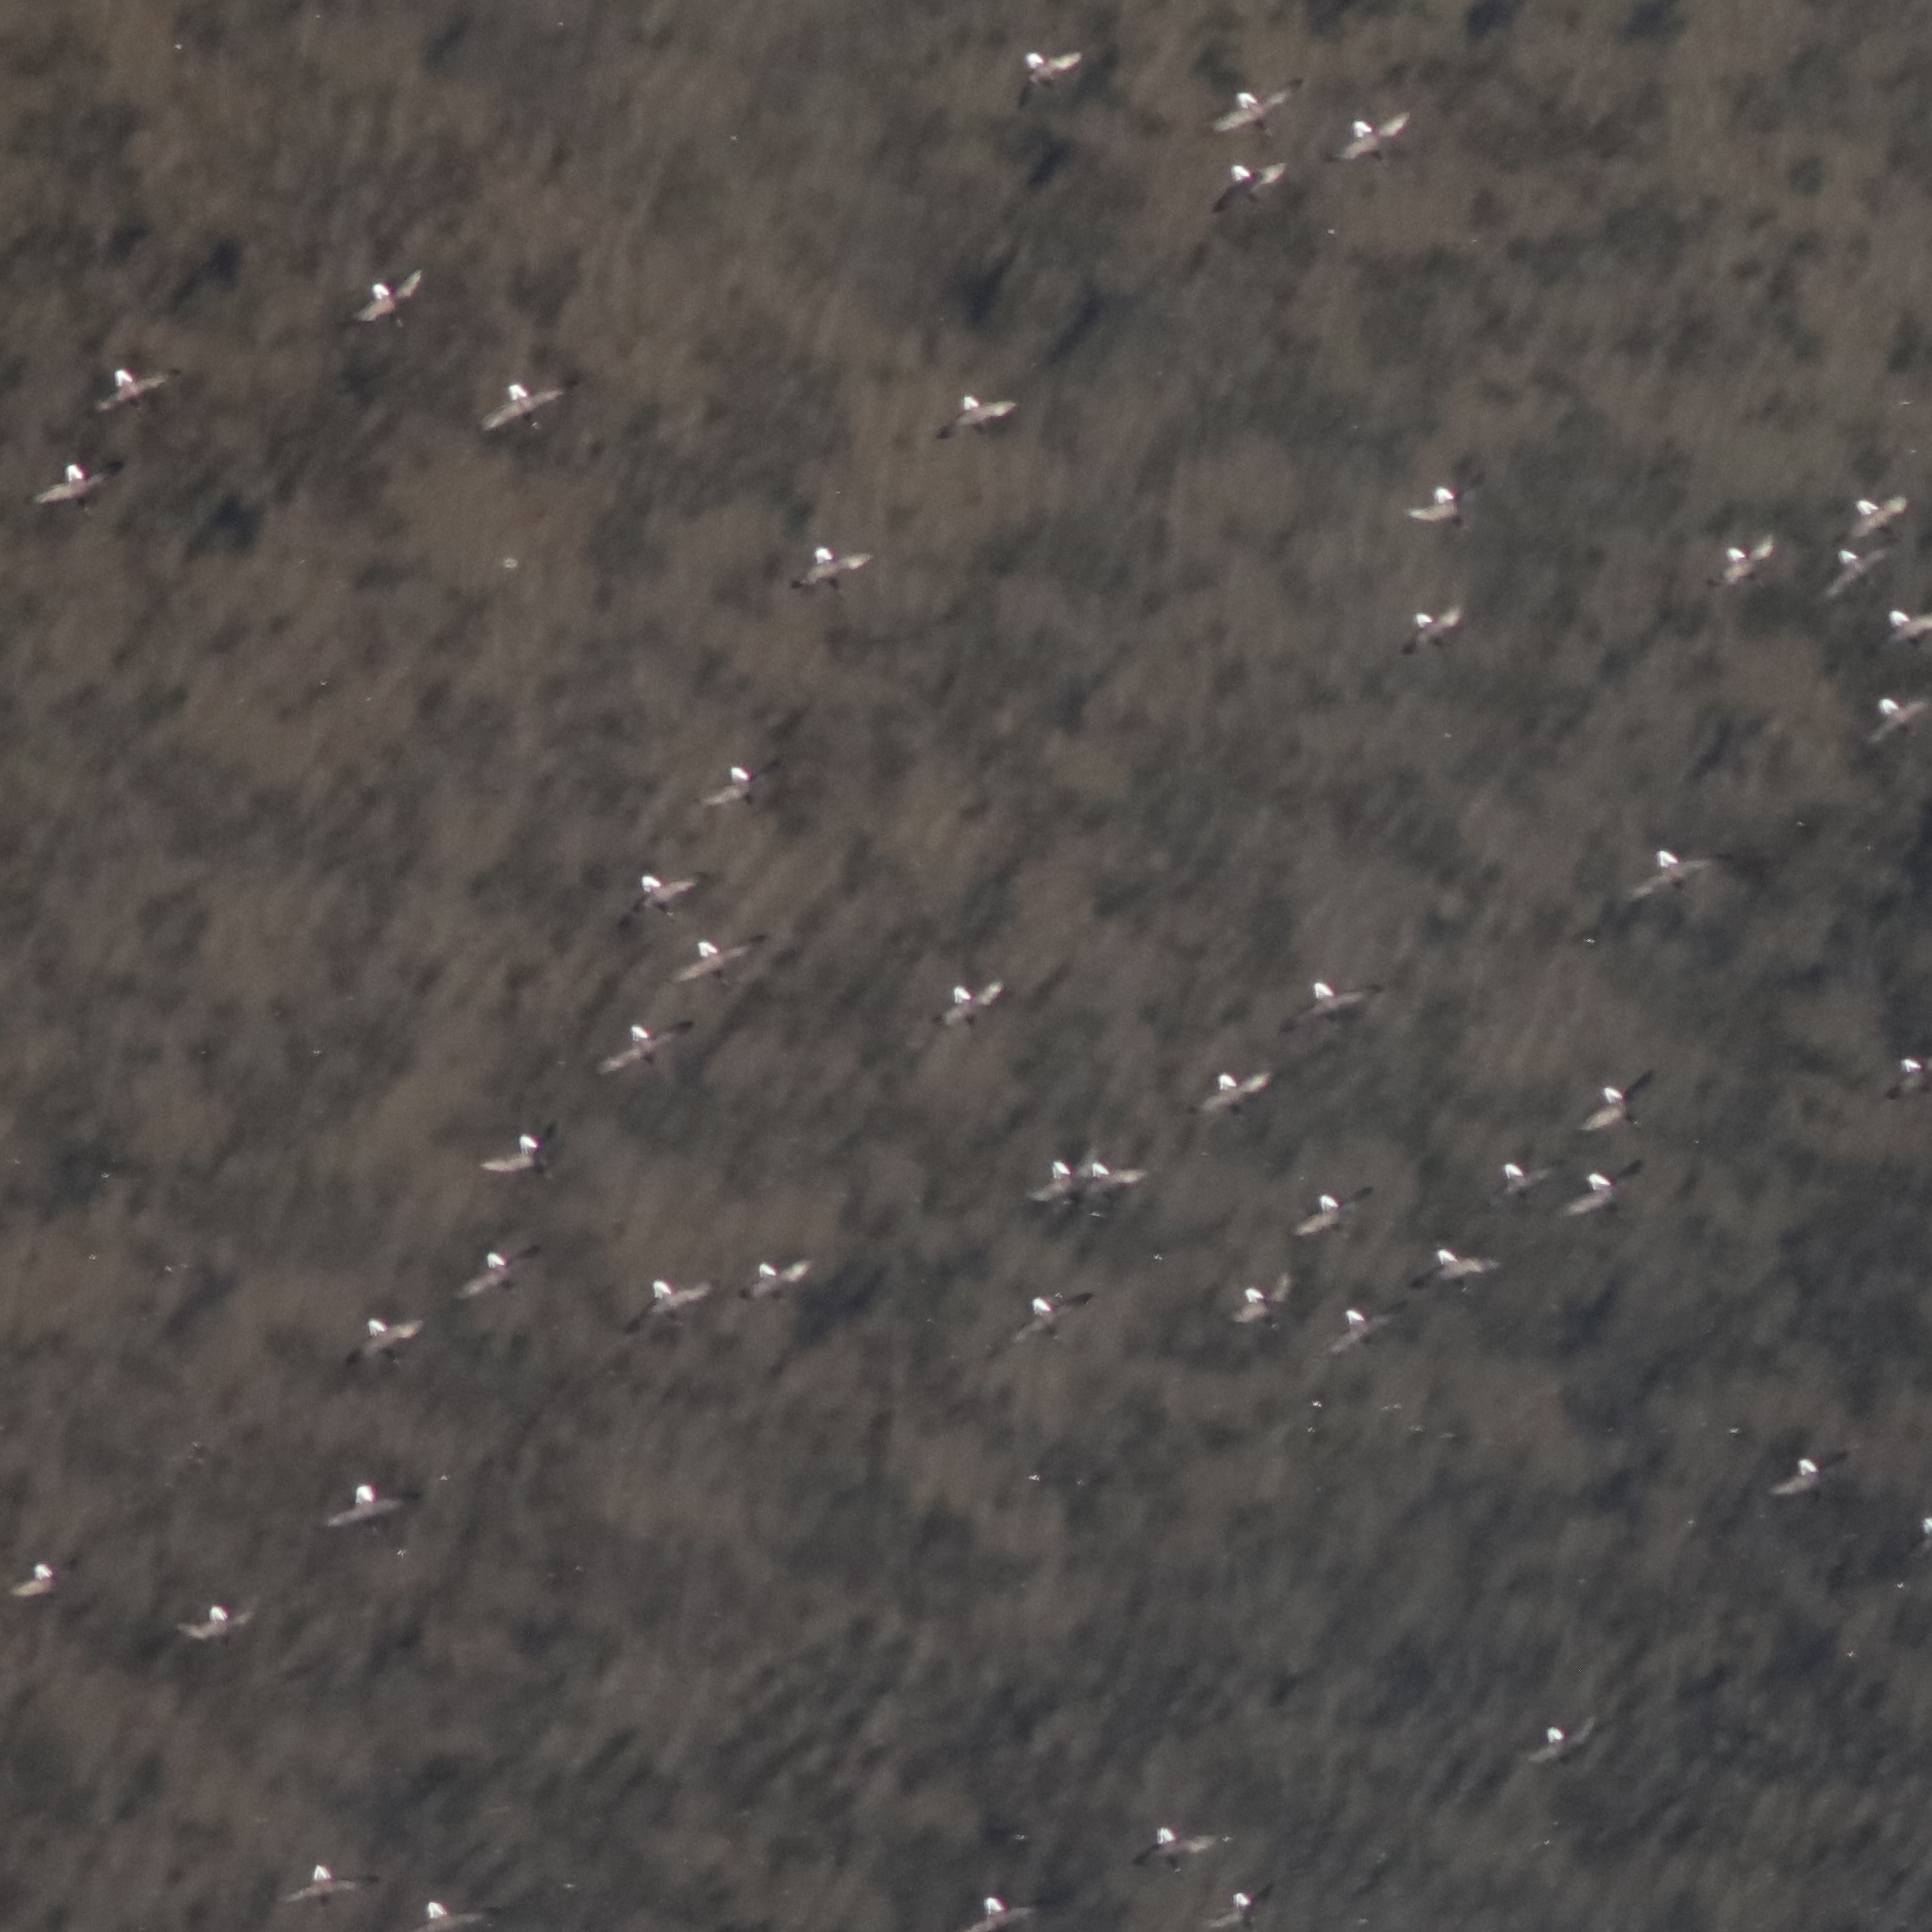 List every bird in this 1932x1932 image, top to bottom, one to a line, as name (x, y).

brant (1035, 73)
brant (1258, 111)
brant (1371, 139)
brant (1248, 188)
brant (392, 302)
brant (142, 388)
brant (527, 406)
brant (980, 415)
brant (72, 478)
brant (1446, 501)
brant (1884, 509)
brant (1747, 559)
brant (824, 568)
brant (1841, 576)
brant (1919, 621)
brant (1426, 633)
brant (1904, 713)
brant (744, 790)
brant (1669, 873)
brant (654, 895)
brant (715, 968)
brant (1331, 1001)
brant (967, 1003)
brant (644, 1052)
brant (1916, 1074)
brant (1233, 1104)
brant (1621, 1108)
brant (528, 1154)
brant (1521, 1183)
brant (1055, 1188)
brant (1102, 1190)
brant (1603, 1202)
brant (1324, 1217)
brant (1454, 1263)
brant (501, 1266)
brant (768, 1290)
brant (662, 1298)
brant (1252, 1309)
brant (1053, 1315)
brant (1353, 1329)
brant (383, 1339)
brant (1805, 1479)
brant (370, 1506)
brant (46, 1581)
brant (222, 1615)
brant (1556, 1749)
brant (1172, 1845)
brant (317, 1888)
brant (990, 1913)
brant (1238, 1918)
brant (439, 1928)